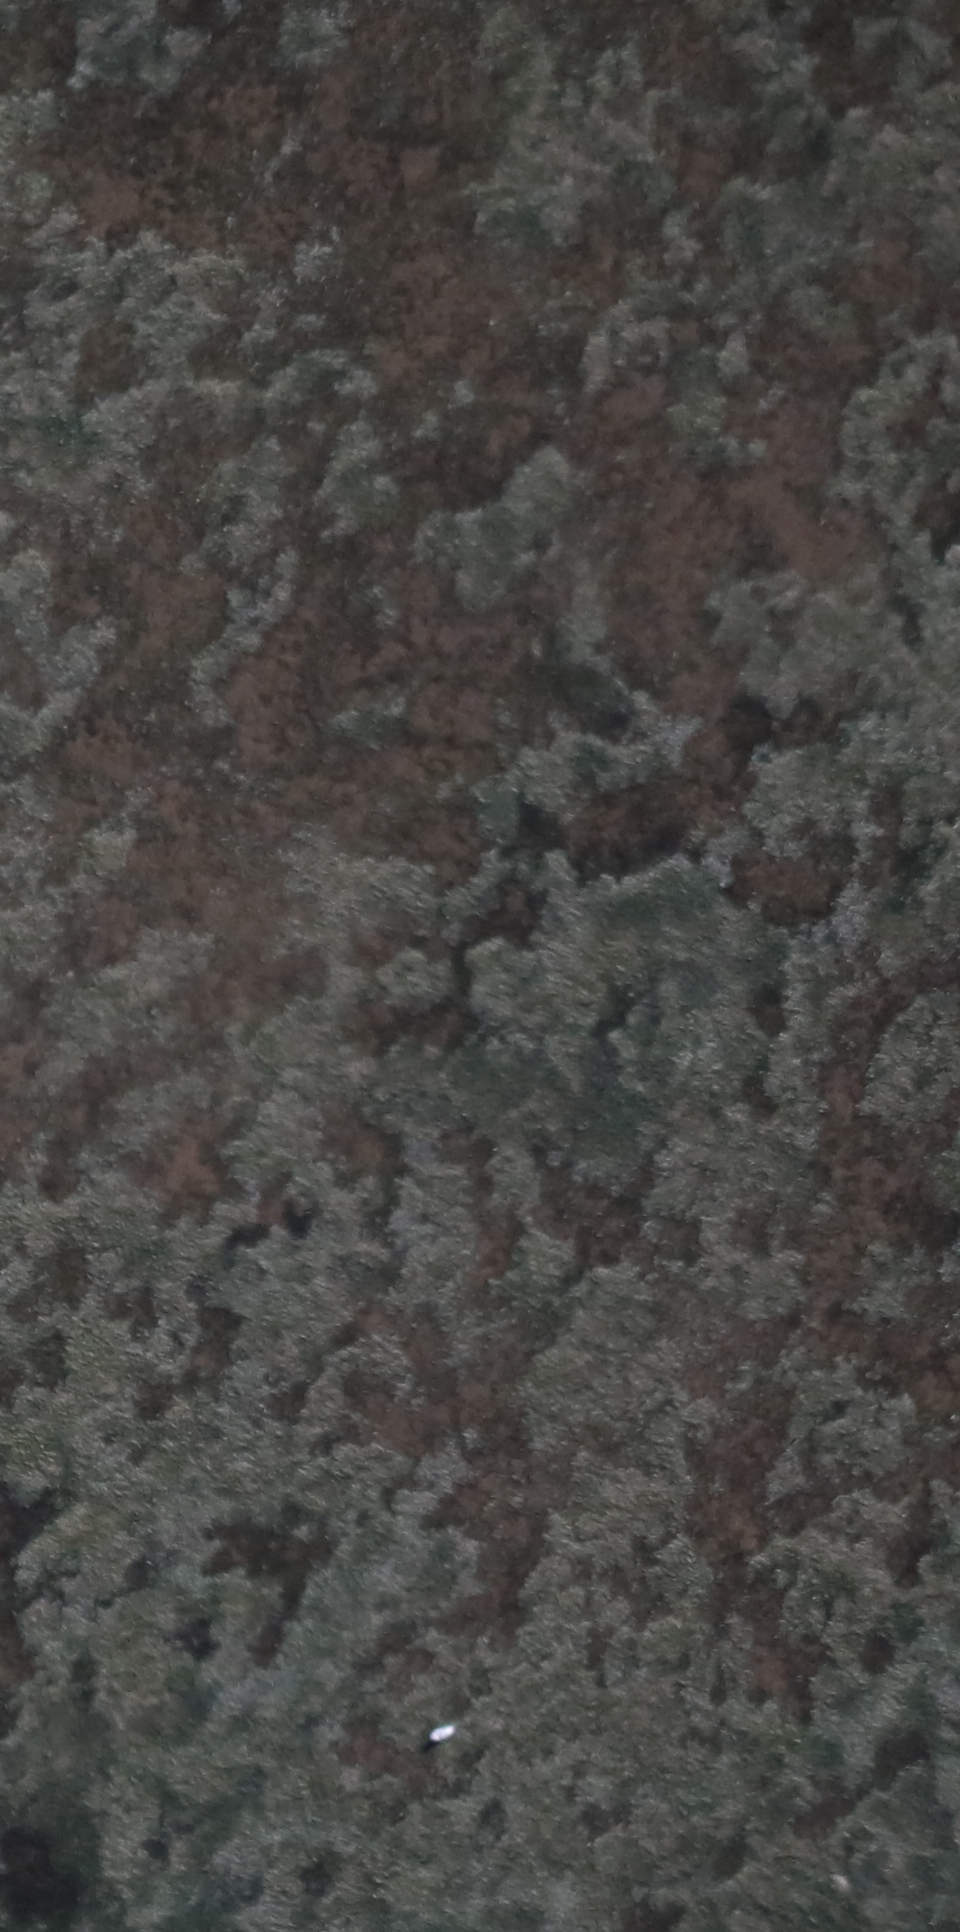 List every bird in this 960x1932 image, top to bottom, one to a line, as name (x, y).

gull (444, 1732)